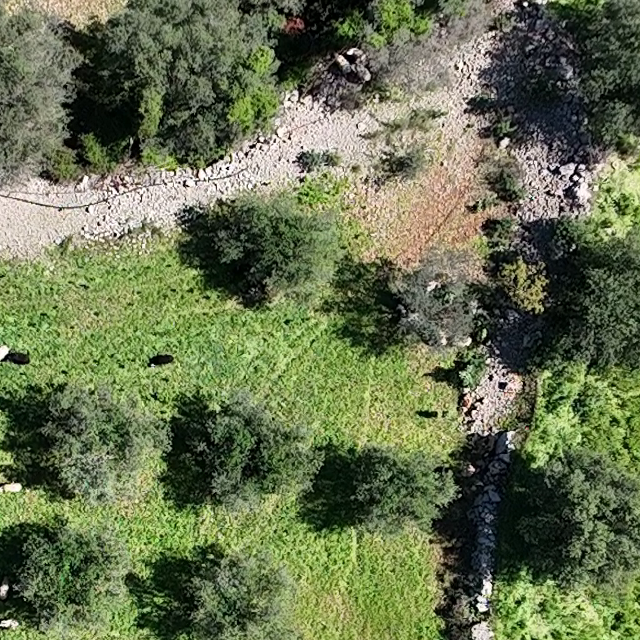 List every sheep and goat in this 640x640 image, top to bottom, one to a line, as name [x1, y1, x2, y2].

sheep [347, 48, 368, 65]
sheep [334, 54, 351, 74]
sheep [351, 63, 372, 81]
sheep [496, 137, 510, 153]
sheep [428, 272, 447, 291]
sheep [436, 329, 449, 347]
sheep [522, 330, 541, 348]
sheep [451, 337, 472, 348]
sheep [0, 345, 10, 371]
sheep [2, 352, 29, 364]
sheep [147, 354, 175, 367]
sheep [462, 391, 475, 411]
sheep [463, 397, 485, 419]
sheep [0, 481, 23, 494]
sheep [0, 576, 9, 600]
sheep [0, 619, 19, 629]